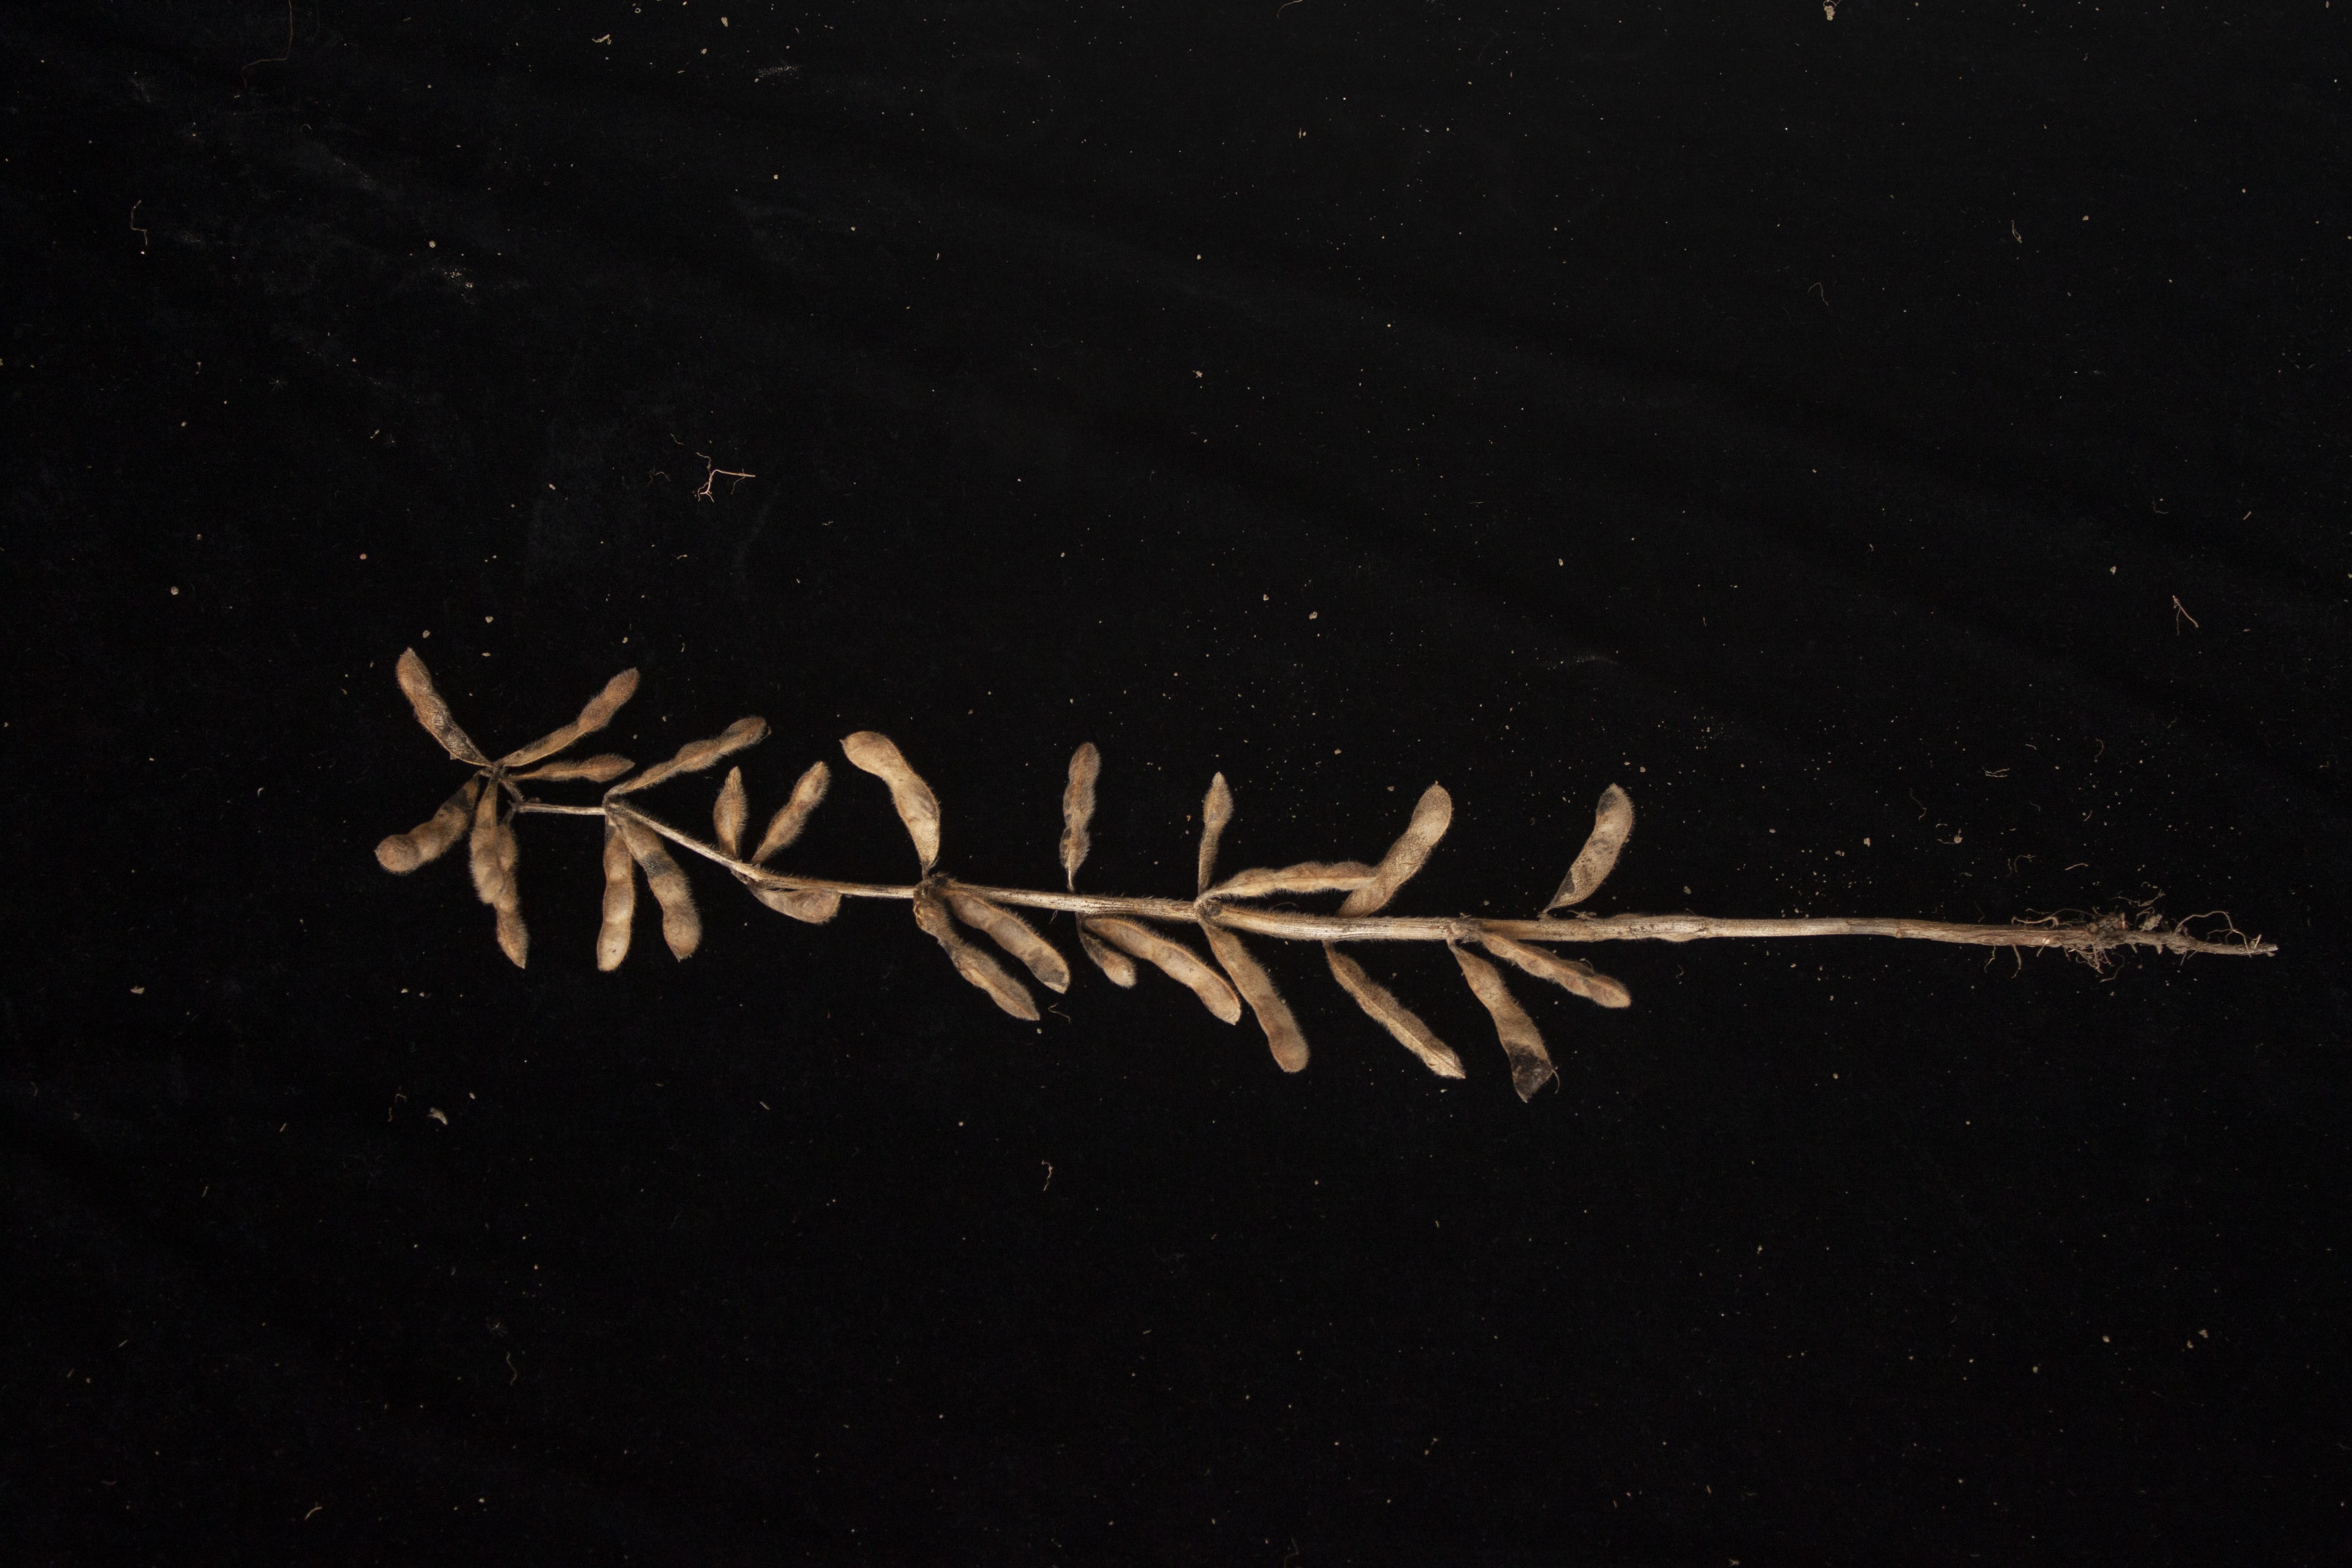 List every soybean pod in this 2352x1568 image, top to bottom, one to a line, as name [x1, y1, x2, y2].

soybean pod [396, 651, 484, 767]
soybean pod [497, 671, 636, 766]
soybean pod [610, 719, 771, 795]
soybean pod [844, 733, 940, 879]
soybean pod [1056, 745, 1096, 888]
soybean pod [510, 753, 630, 784]
soybean pod [753, 764, 827, 868]
soybean pod [715, 771, 743, 859]
soybean pod [1200, 777, 1234, 889]
soybean pod [378, 780, 478, 873]
soybean pod [468, 785, 502, 902]
soybean pod [1336, 785, 1452, 916]
soybean pod [1548, 788, 1633, 913]
soybean pod [495, 816, 526, 970]
soybean pod [608, 818, 699, 961]
soybean pod [598, 826, 637, 971]
soybean pod [1201, 863, 1380, 904]
soybean pod [737, 879, 836, 924]
soybean pod [943, 887, 1069, 994]
soybean pod [915, 893, 1037, 1022]
soybean pod [1085, 920, 1241, 1024]
soybean pod [1201, 924, 1307, 1073]
soybean pod [1479, 934, 1628, 1009]
soybean pod [1080, 935, 1134, 987]
soybean pod [1452, 952, 1551, 1073]
soybean pod [1328, 955, 1466, 1077]